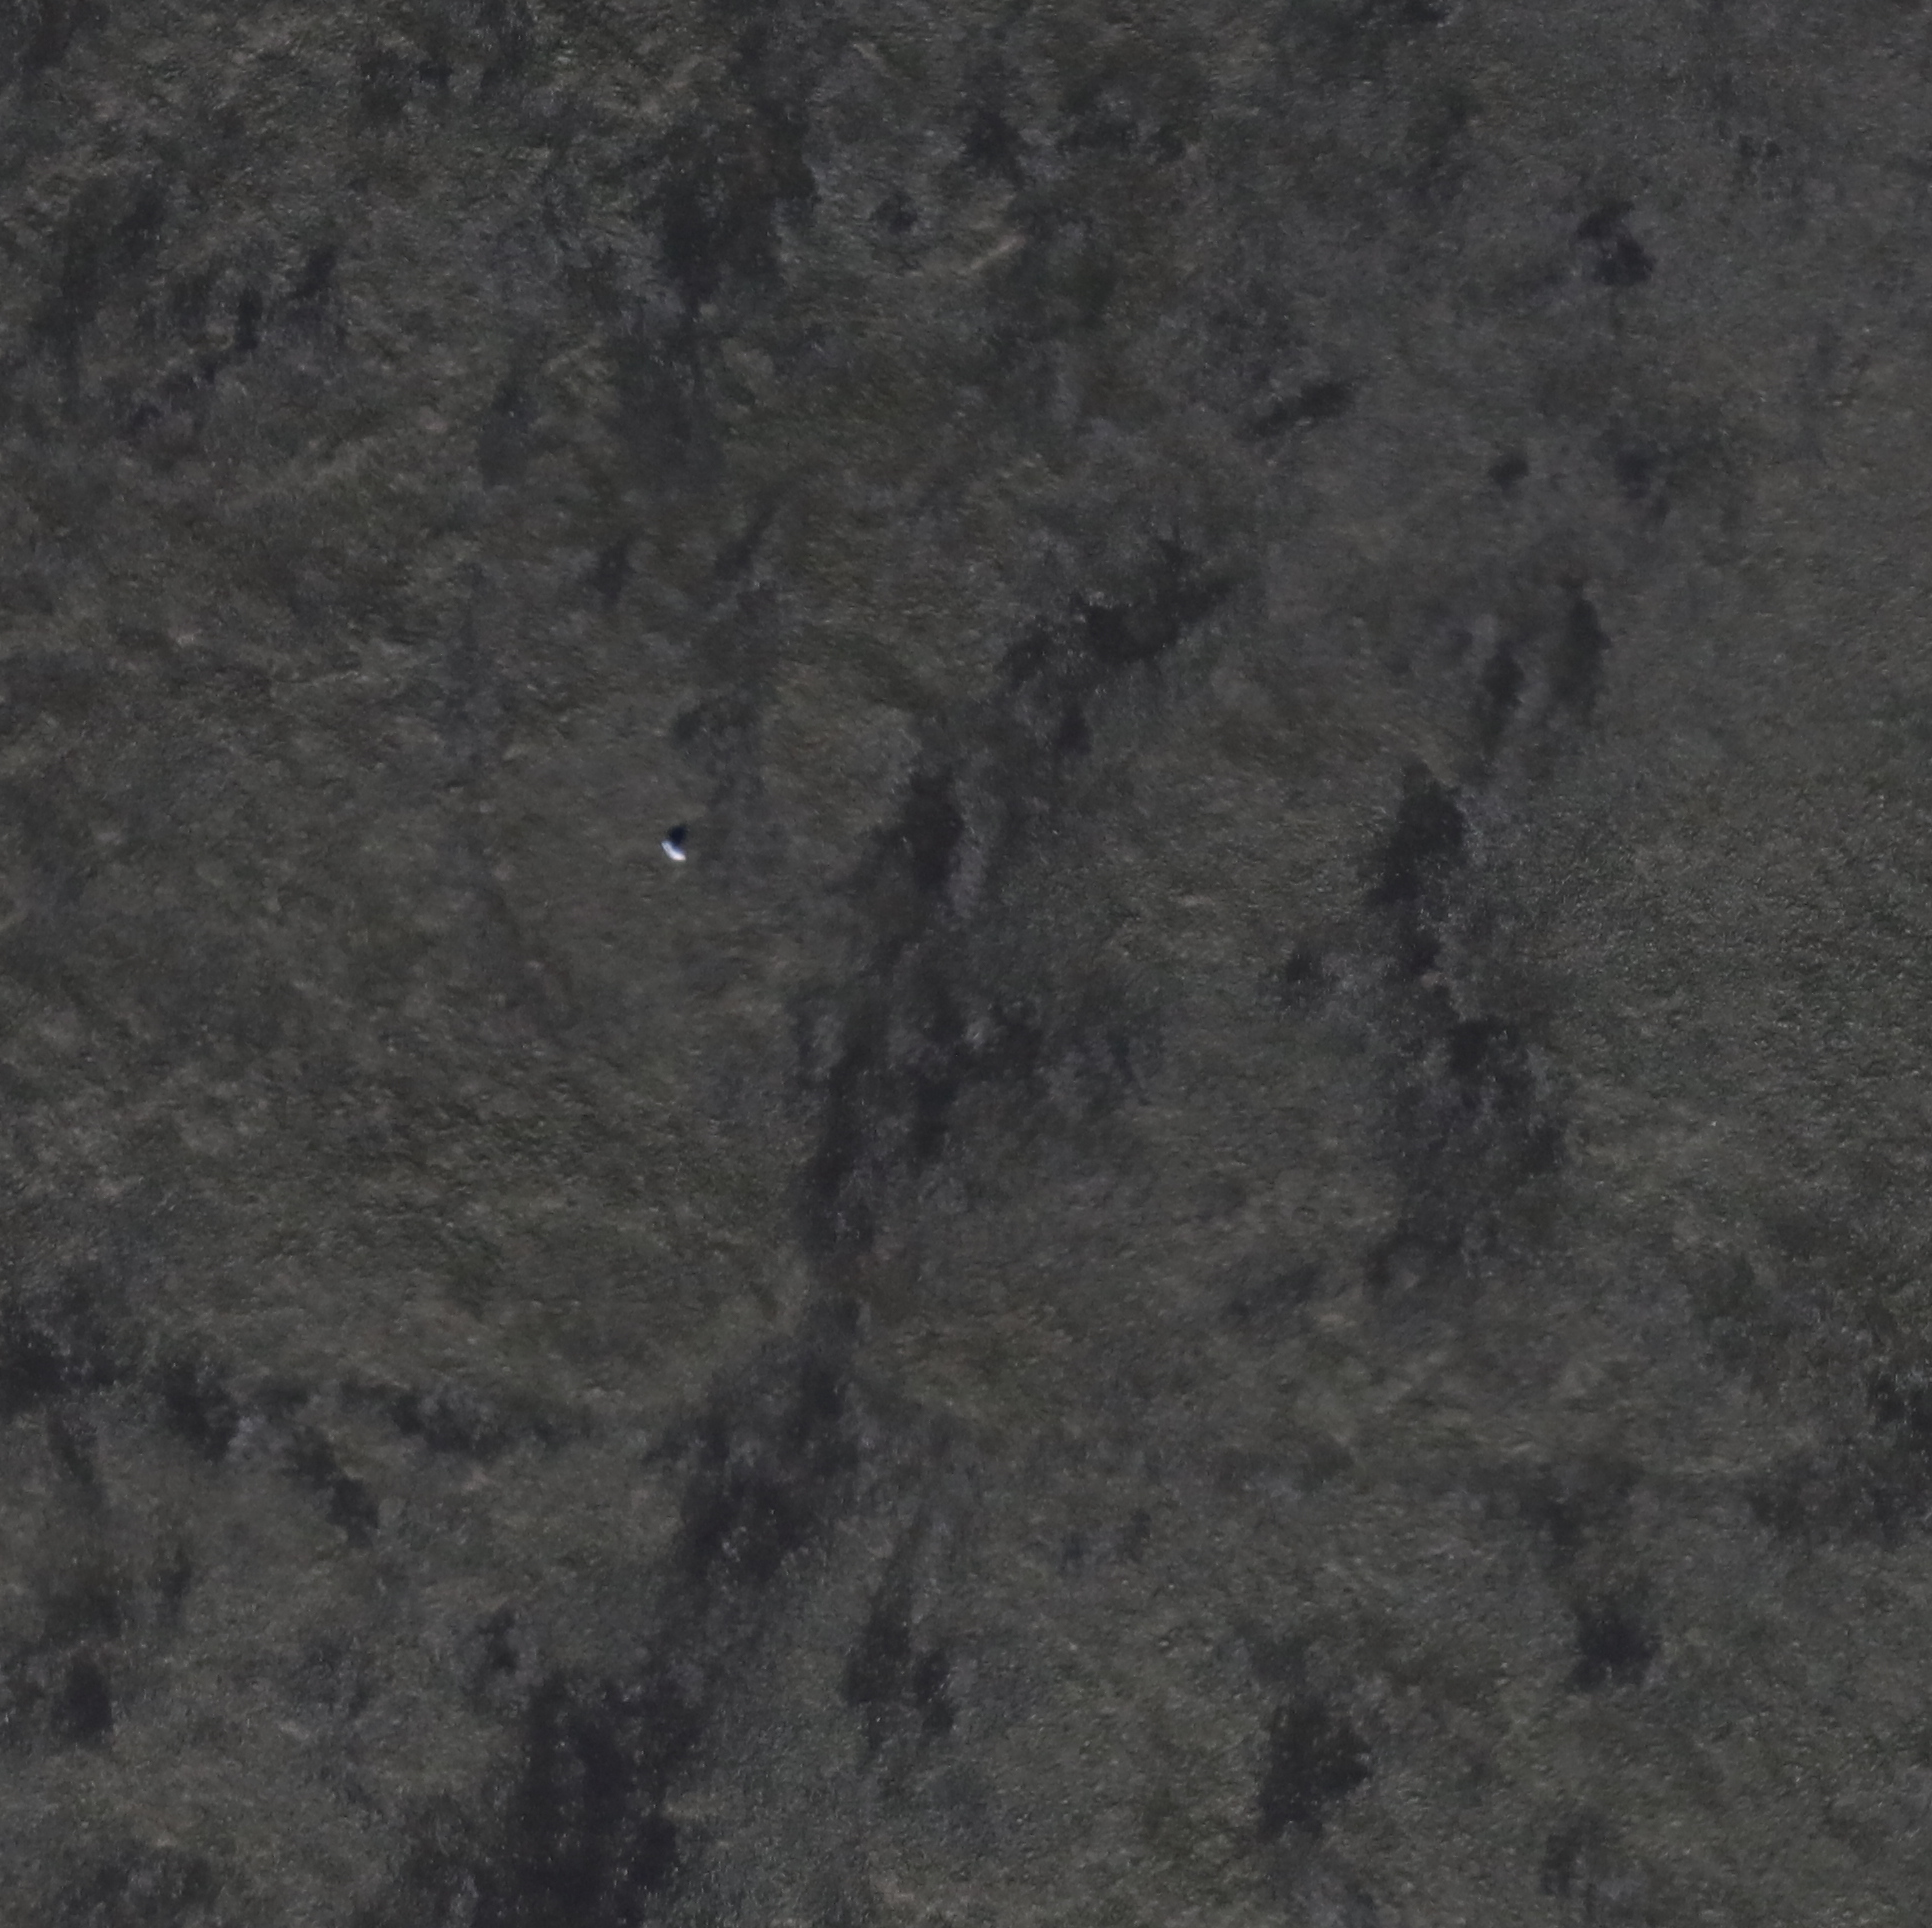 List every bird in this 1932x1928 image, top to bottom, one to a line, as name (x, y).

gull (675, 851)